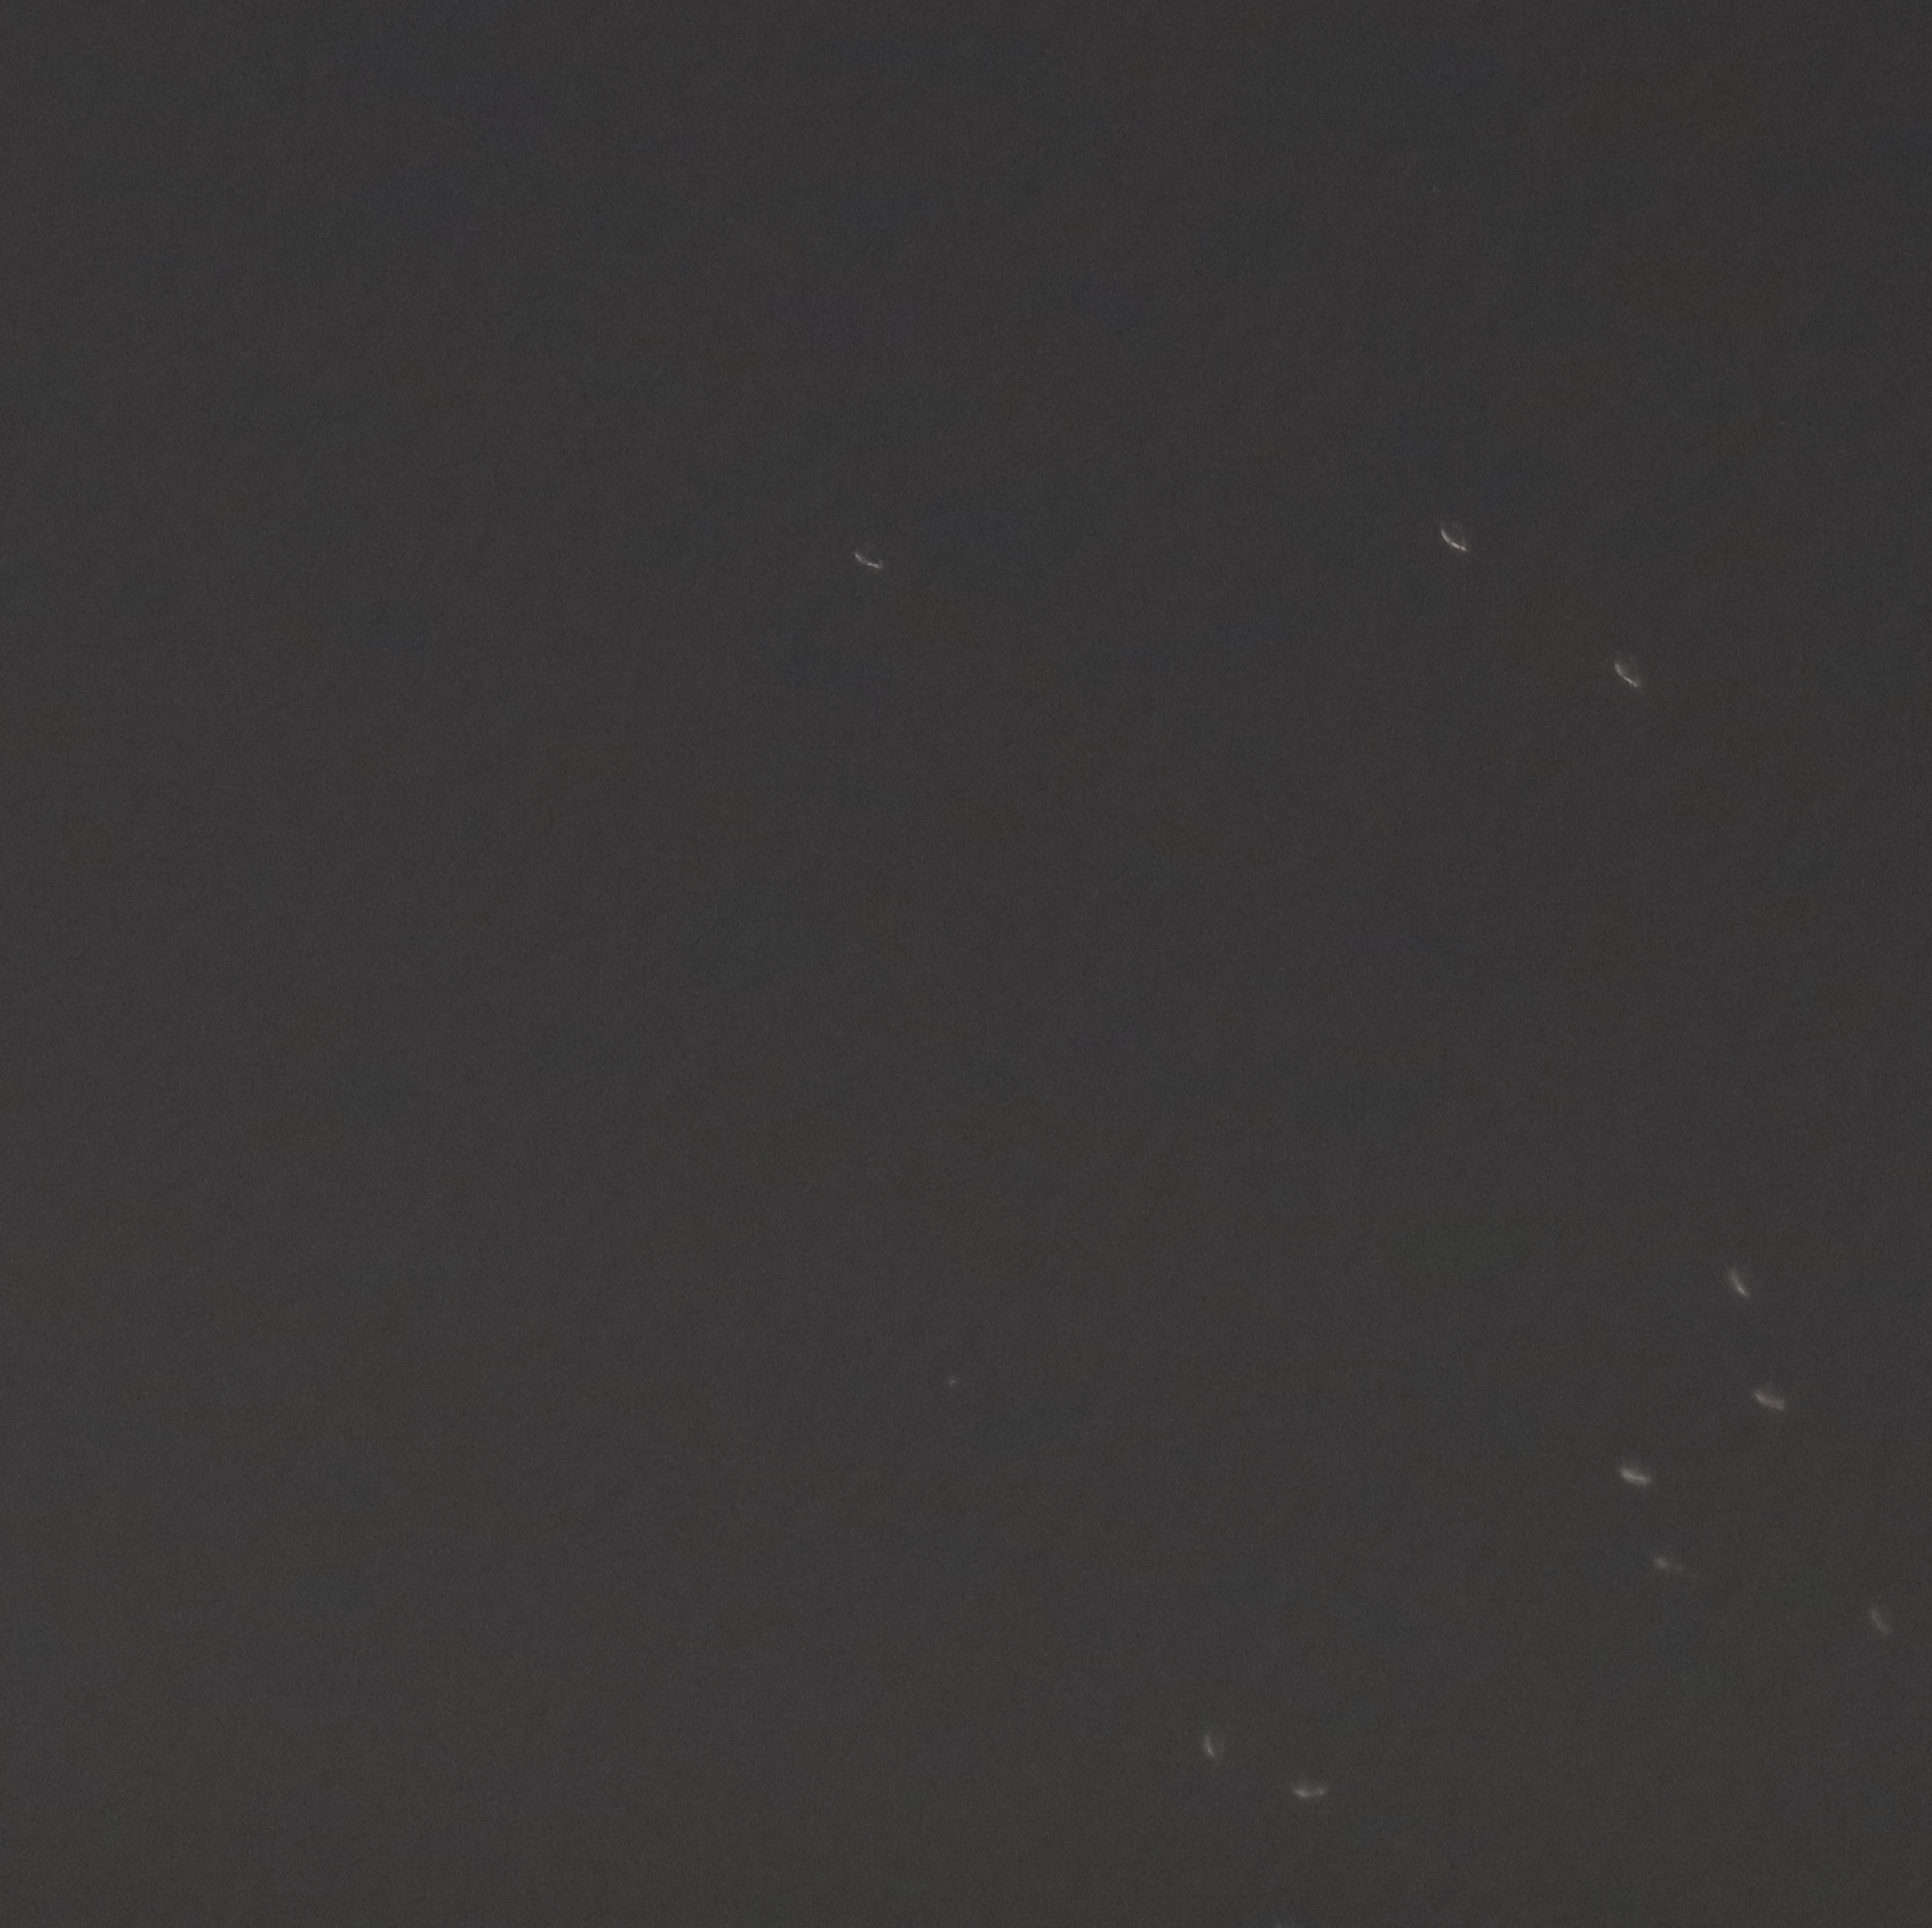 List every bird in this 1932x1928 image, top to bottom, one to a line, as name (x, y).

brant (1454, 533)
brant (866, 557)
brant (1628, 672)
brant (1740, 1282)
brant (1772, 1396)
brant (1628, 1470)
brant (1666, 1566)
brant (1891, 1618)
brant (1213, 1743)
brant (1305, 1791)